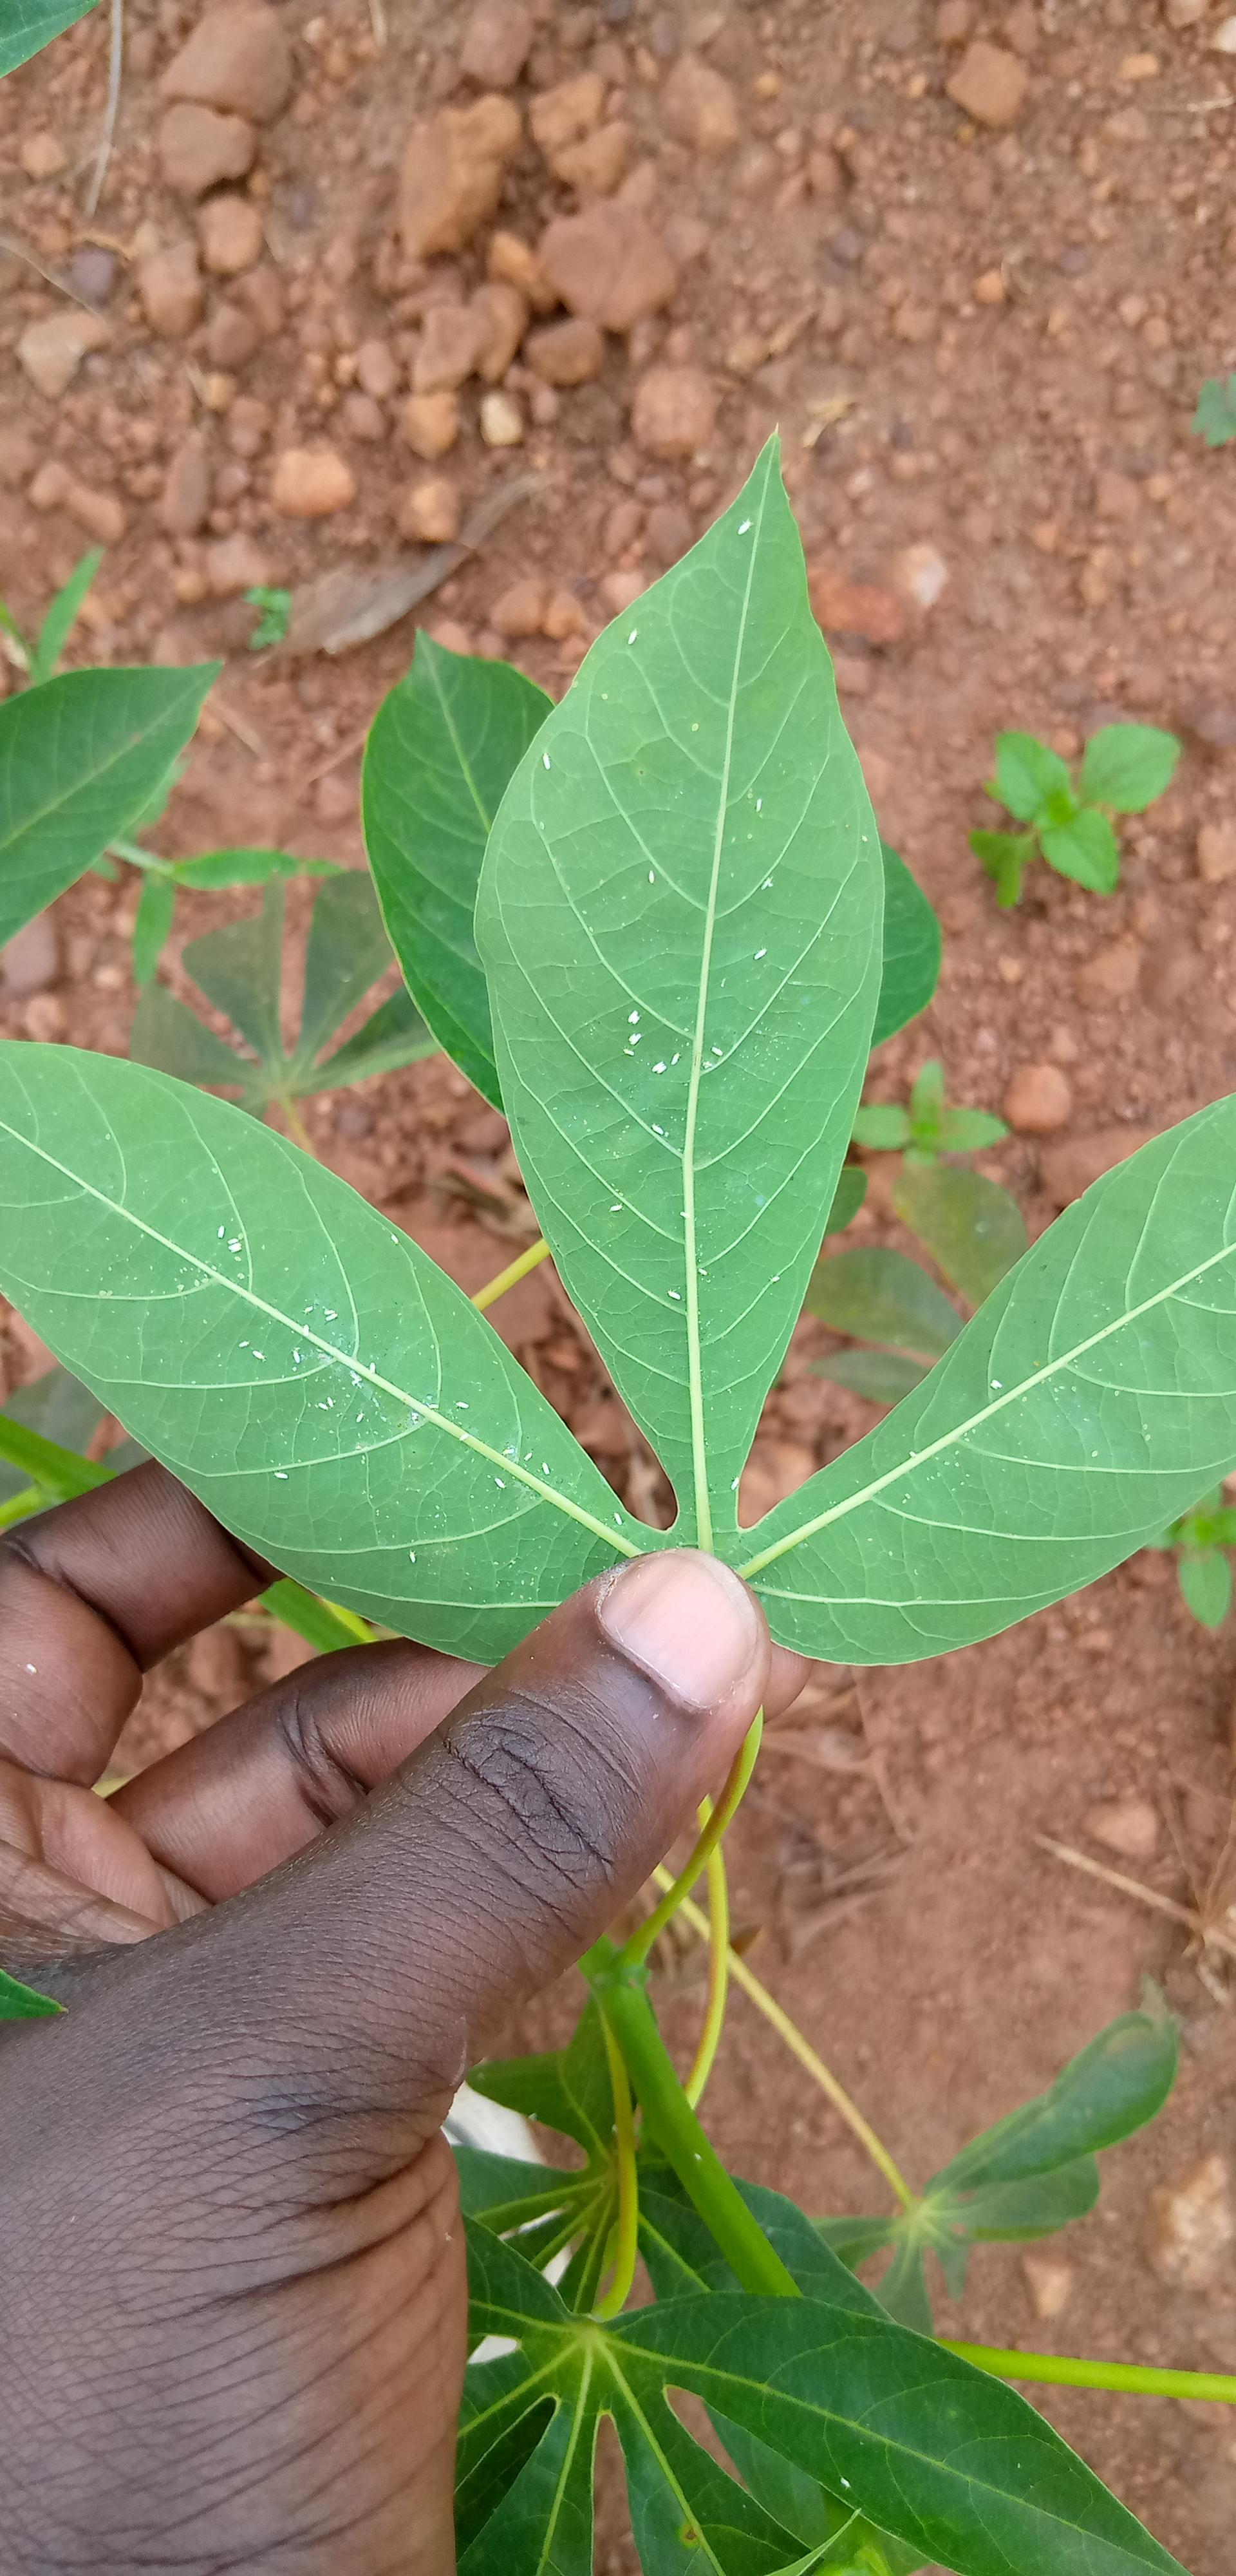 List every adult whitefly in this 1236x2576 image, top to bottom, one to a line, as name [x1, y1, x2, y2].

whitefly [736, 516, 753, 537]
whitefly [625, 625, 639, 646]
whitefly [539, 751, 553, 772]
whitefly [753, 795, 765, 813]
whitefly [647, 868, 655, 885]
whitefly [757, 875, 774, 892]
whitefly [751, 946, 768, 962]
whitefly [626, 1007, 641, 1026]
whitefly [627, 1031, 642, 1046]
whitefly [709, 1044, 724, 1057]
whitefly [620, 1046, 635, 1057]
whitefly [669, 1050, 682, 1068]
whitefly [651, 1061, 665, 1074]
whitefly [657, 1064, 666, 1075]
whitefly [650, 1122, 666, 1136]
whitefly [607, 1202, 625, 1213]
whitefly [679, 1210, 693, 1221]
whitefly [215, 1223, 225, 1242]
whitefly [389, 1232, 402, 1247]
whitefly [225, 1235, 239, 1245]
whitefly [227, 1240, 242, 1256]
whitefly [695, 1266, 710, 1277]
whitefly [766, 1273, 782, 1286]
whitefly [665, 1289, 682, 1301]
whitefly [303, 1305, 315, 1314]
whitefly [323, 1307, 339, 1315]
whitefly [324, 1313, 342, 1322]
whitefly [301, 1322, 310, 1340]
whitefly [235, 1337, 250, 1350]
whitefly [290, 1345, 301, 1365]
whitefly [250, 1348, 267, 1363]
whitefly [367, 1359, 380, 1376]
whitefly [347, 1370, 366, 1389]
whitefly [988, 1377, 1004, 1392]
whitefly [325, 1396, 335, 1409]
whitefly [453, 1399, 470, 1412]
whitefly [317, 1401, 329, 1411]
whitefly [426, 1401, 441, 1412]
whitefly [355, 1412, 365, 1425]
whitefly [456, 1430, 470, 1443]
whitefly [501, 1446, 518, 1456]
whitefly [522, 1450, 534, 1464]
whitefly [540, 1460, 552, 1476]
whitefly [272, 1470, 290, 1480]
whitefly [728, 1473, 742, 1492]
whitefly [492, 1475, 508, 1491]
whitefly [610, 1510, 627, 1527]
whitefly [407, 1548, 418, 1564]